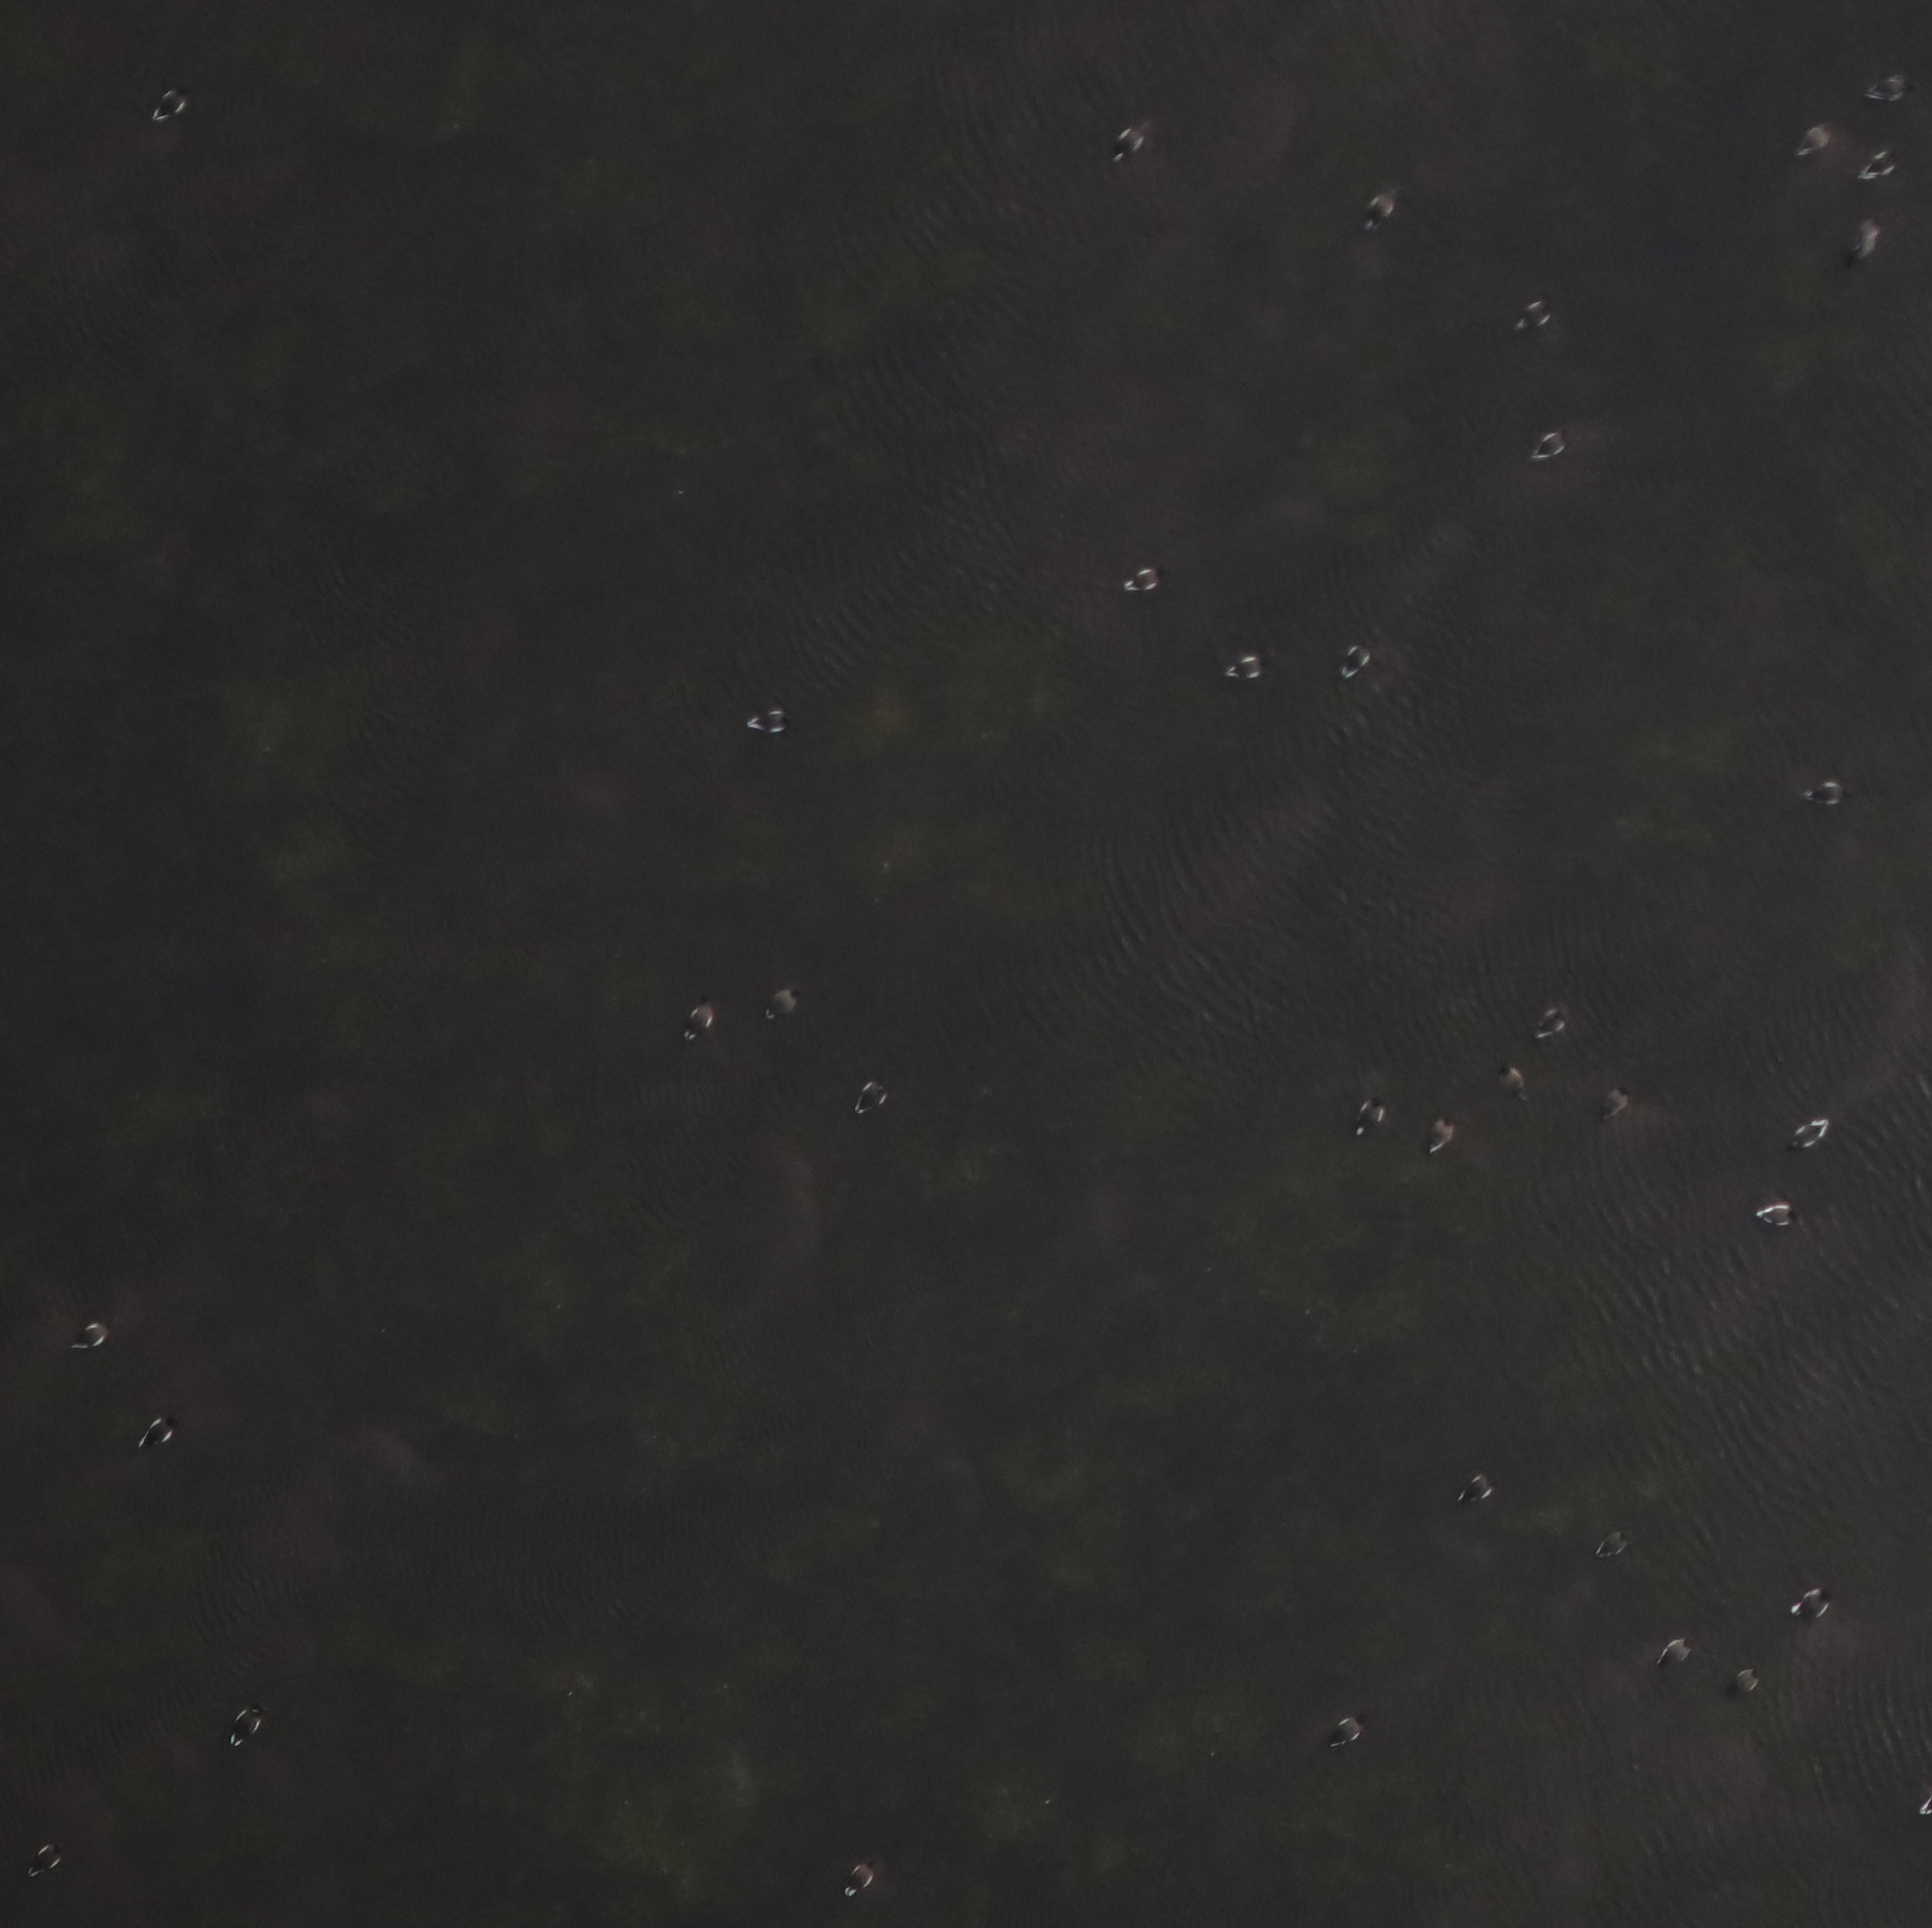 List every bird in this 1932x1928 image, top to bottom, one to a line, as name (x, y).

brant (1889, 89)
brant (164, 108)
brant (1131, 140)
brant (1816, 140)
brant (1886, 169)
brant (1381, 210)
Canada goose (1864, 239)
brant (1536, 317)
brant (1548, 446)
brant (1145, 583)
brant (1358, 659)
brant (1247, 668)
brant (772, 721)
brant (1828, 797)
brant (784, 1002)
brant (702, 1017)
brant (1554, 1021)
brant (1514, 1081)
brant (869, 1096)
brant (1614, 1100)
brant (1372, 1113)
brant (1440, 1131)
brant (1808, 1136)
brant (1779, 1214)
brant (95, 1336)
brant (159, 1432)
brant (1481, 1483)
brant (1612, 1543)
brant (1811, 1606)
brant (1675, 1653)
brant (1744, 1680)
brant (247, 1725)
brant (1348, 1731)
brant (47, 1858)
brant (860, 1875)